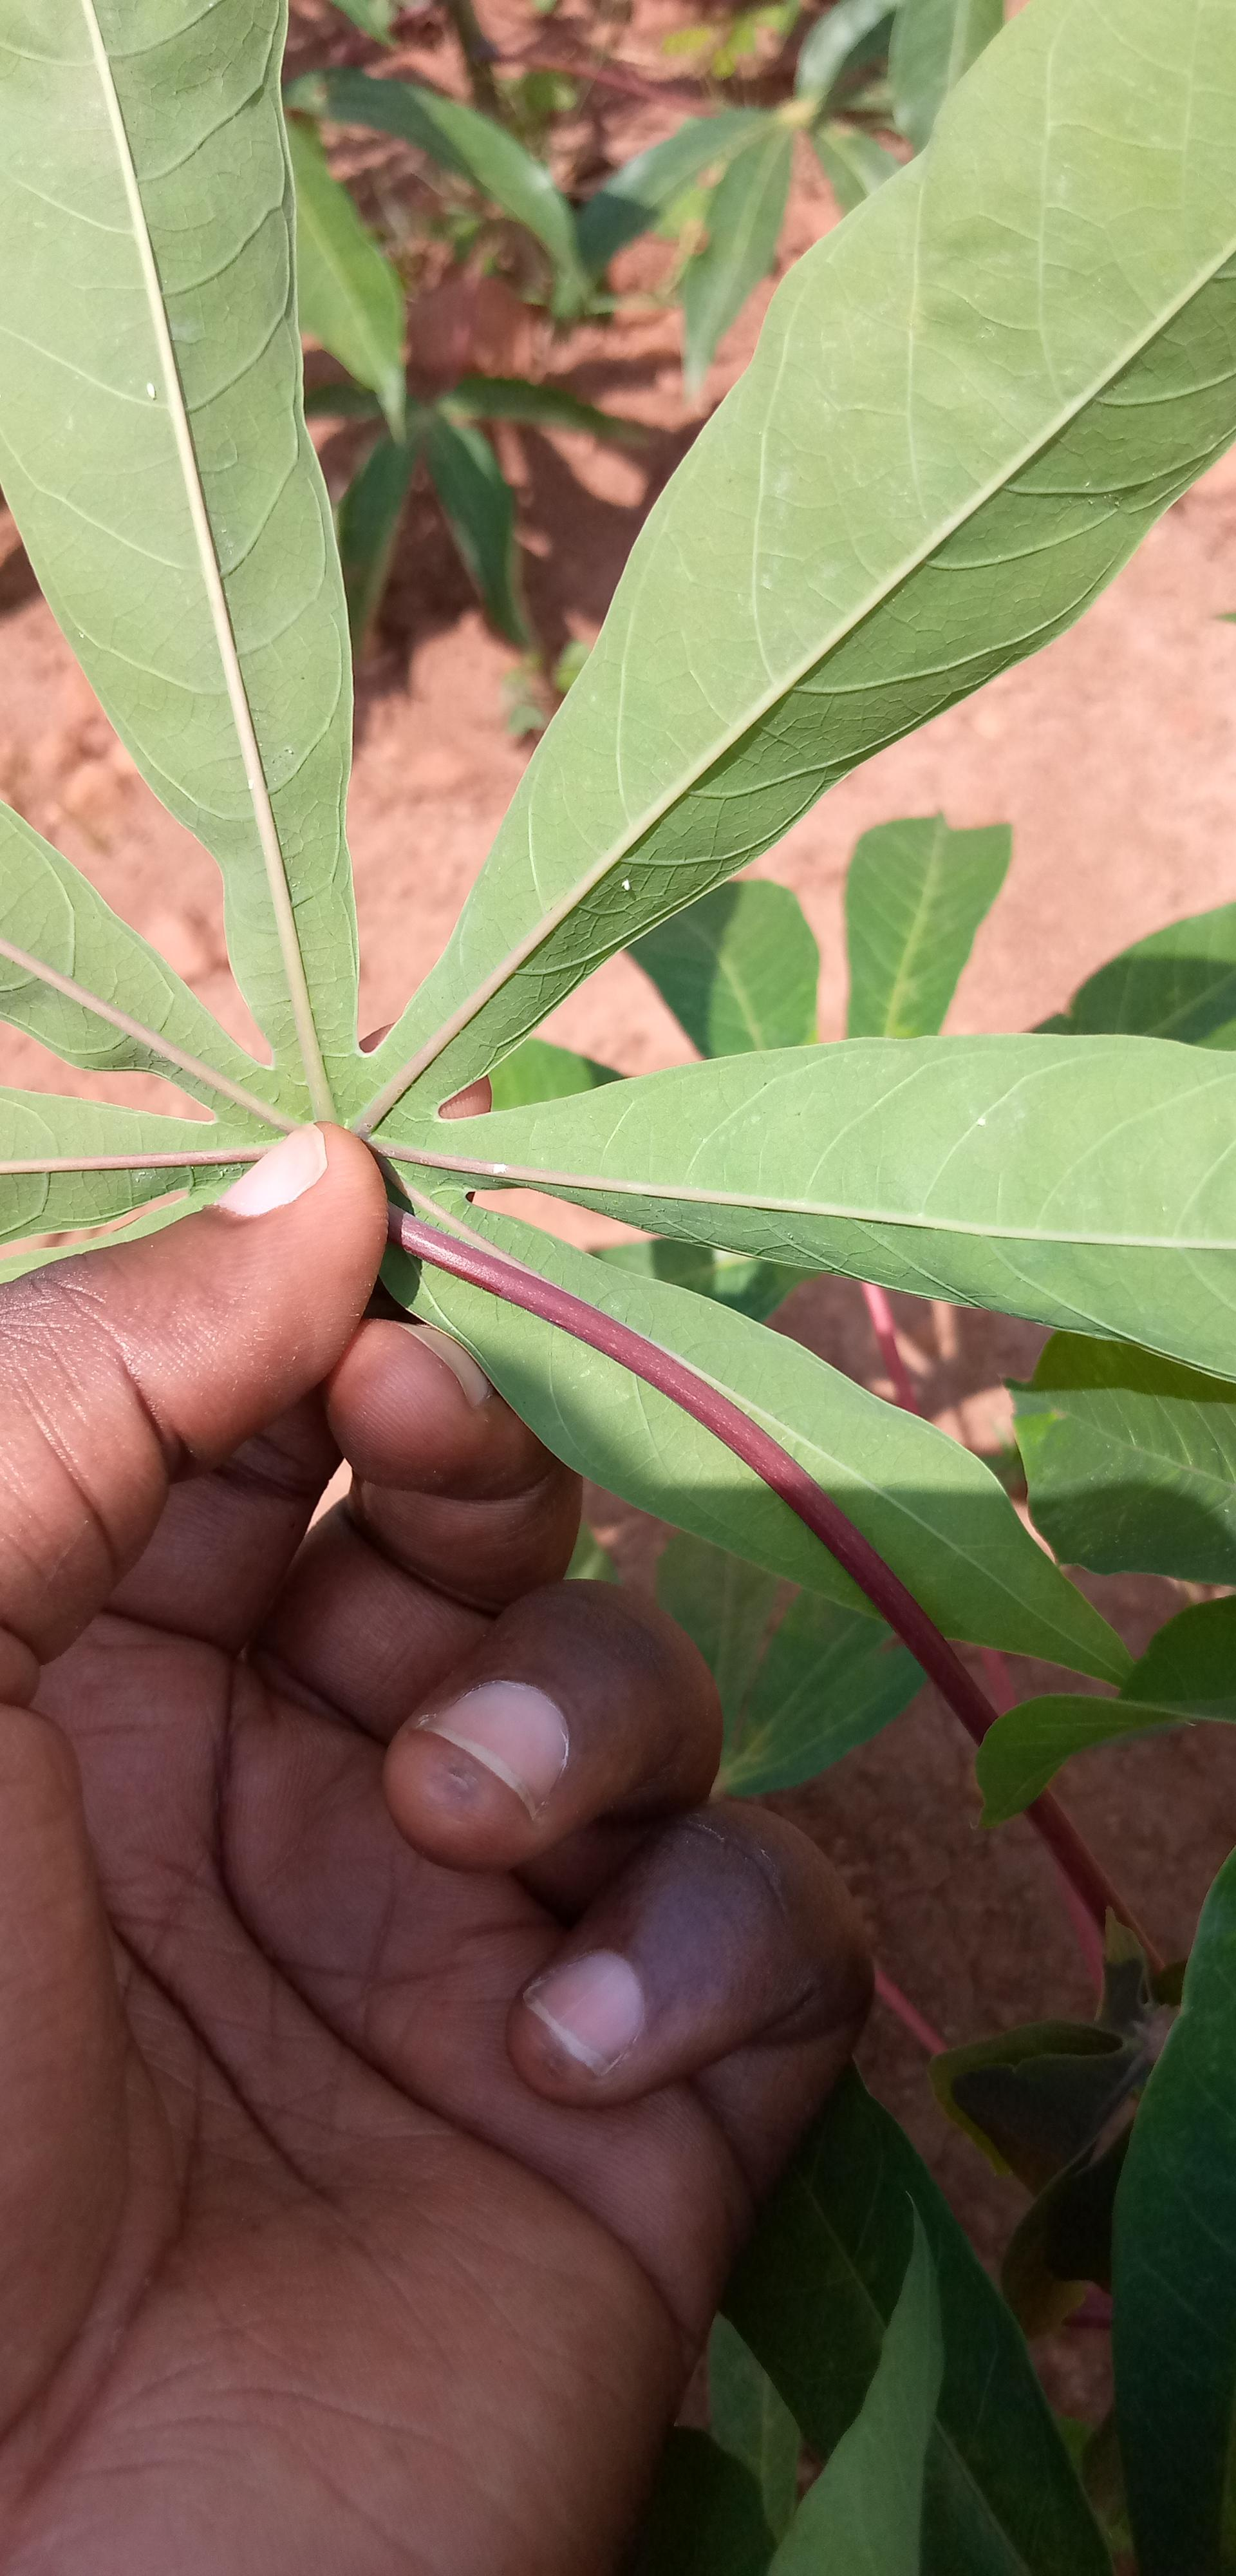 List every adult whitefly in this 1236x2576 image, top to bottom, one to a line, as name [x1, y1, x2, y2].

whitefly [129, 366, 178, 414]
whitefly [608, 870, 651, 904]
whitefly [959, 1107, 1006, 1144]